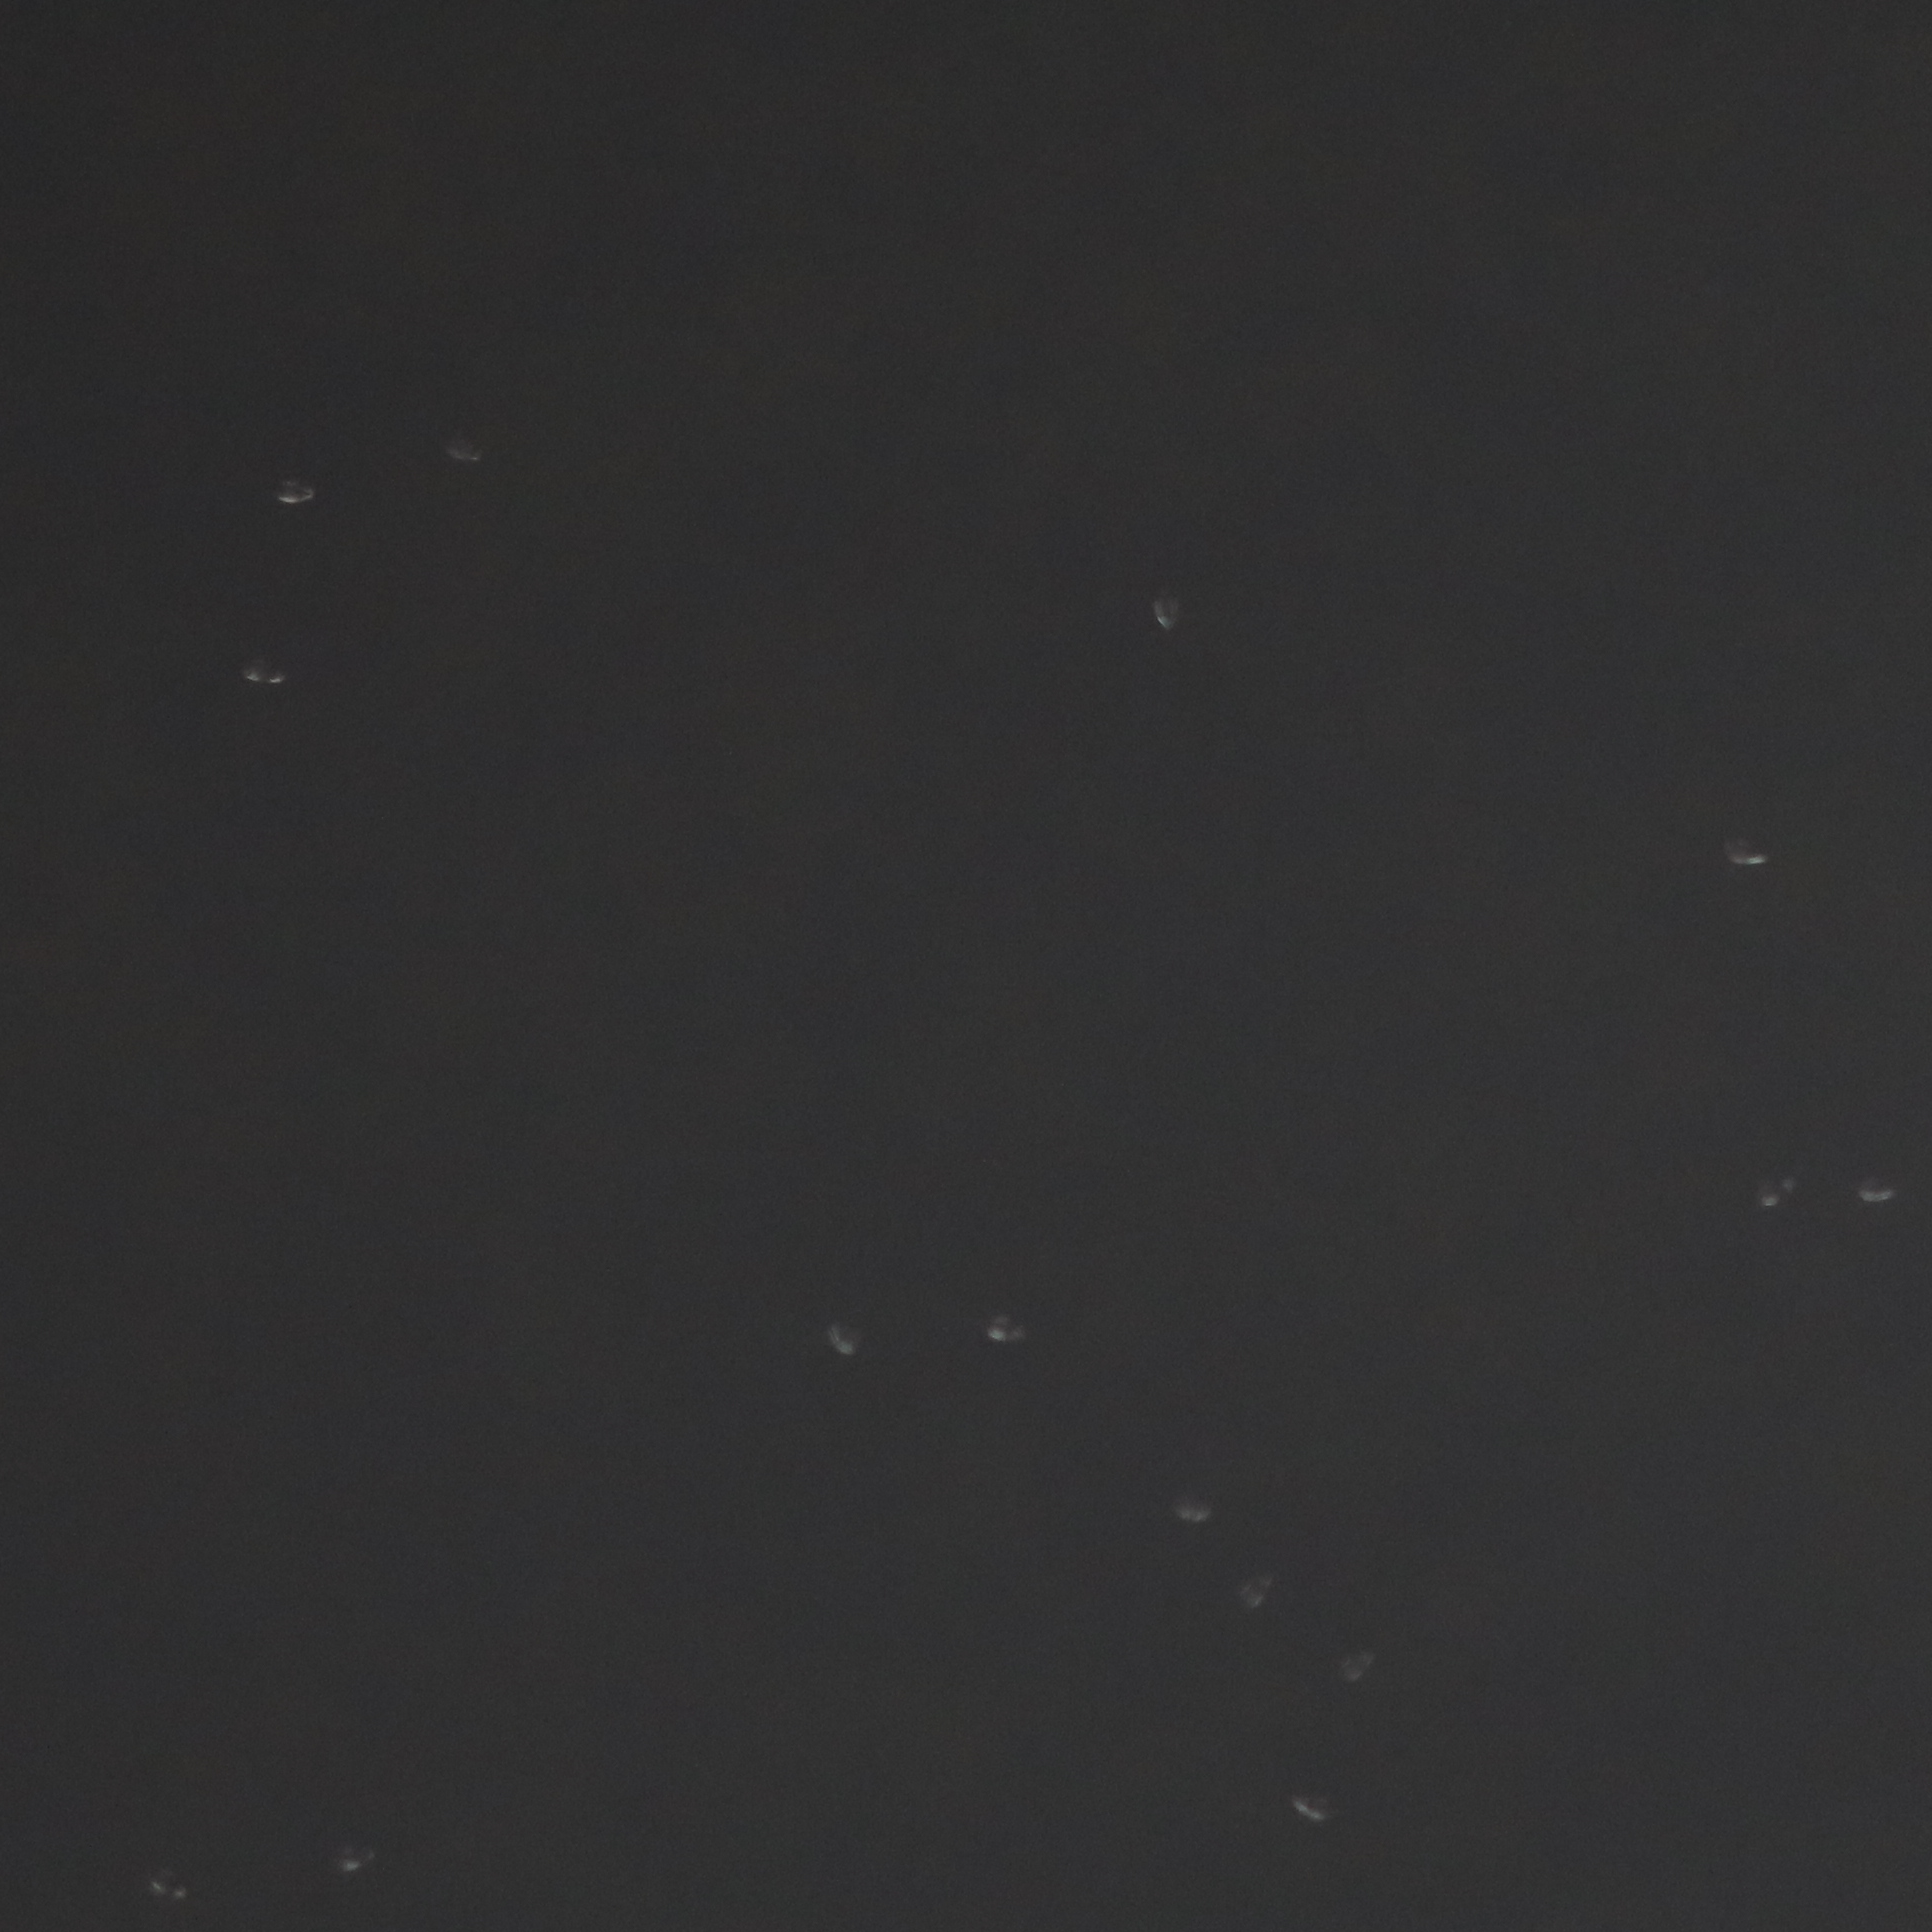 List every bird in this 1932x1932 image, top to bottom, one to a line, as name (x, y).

brant (459, 445)
brant (293, 493)
brant (1159, 606)
brant (263, 674)
brant (1741, 856)
brant (1877, 1188)
brant (1779, 1196)
brant (999, 1324)
brant (846, 1334)
brant (1195, 1515)
brant (1261, 1585)
brant (1363, 1666)
brant (1309, 1798)
brant (356, 1865)
brant (172, 1887)